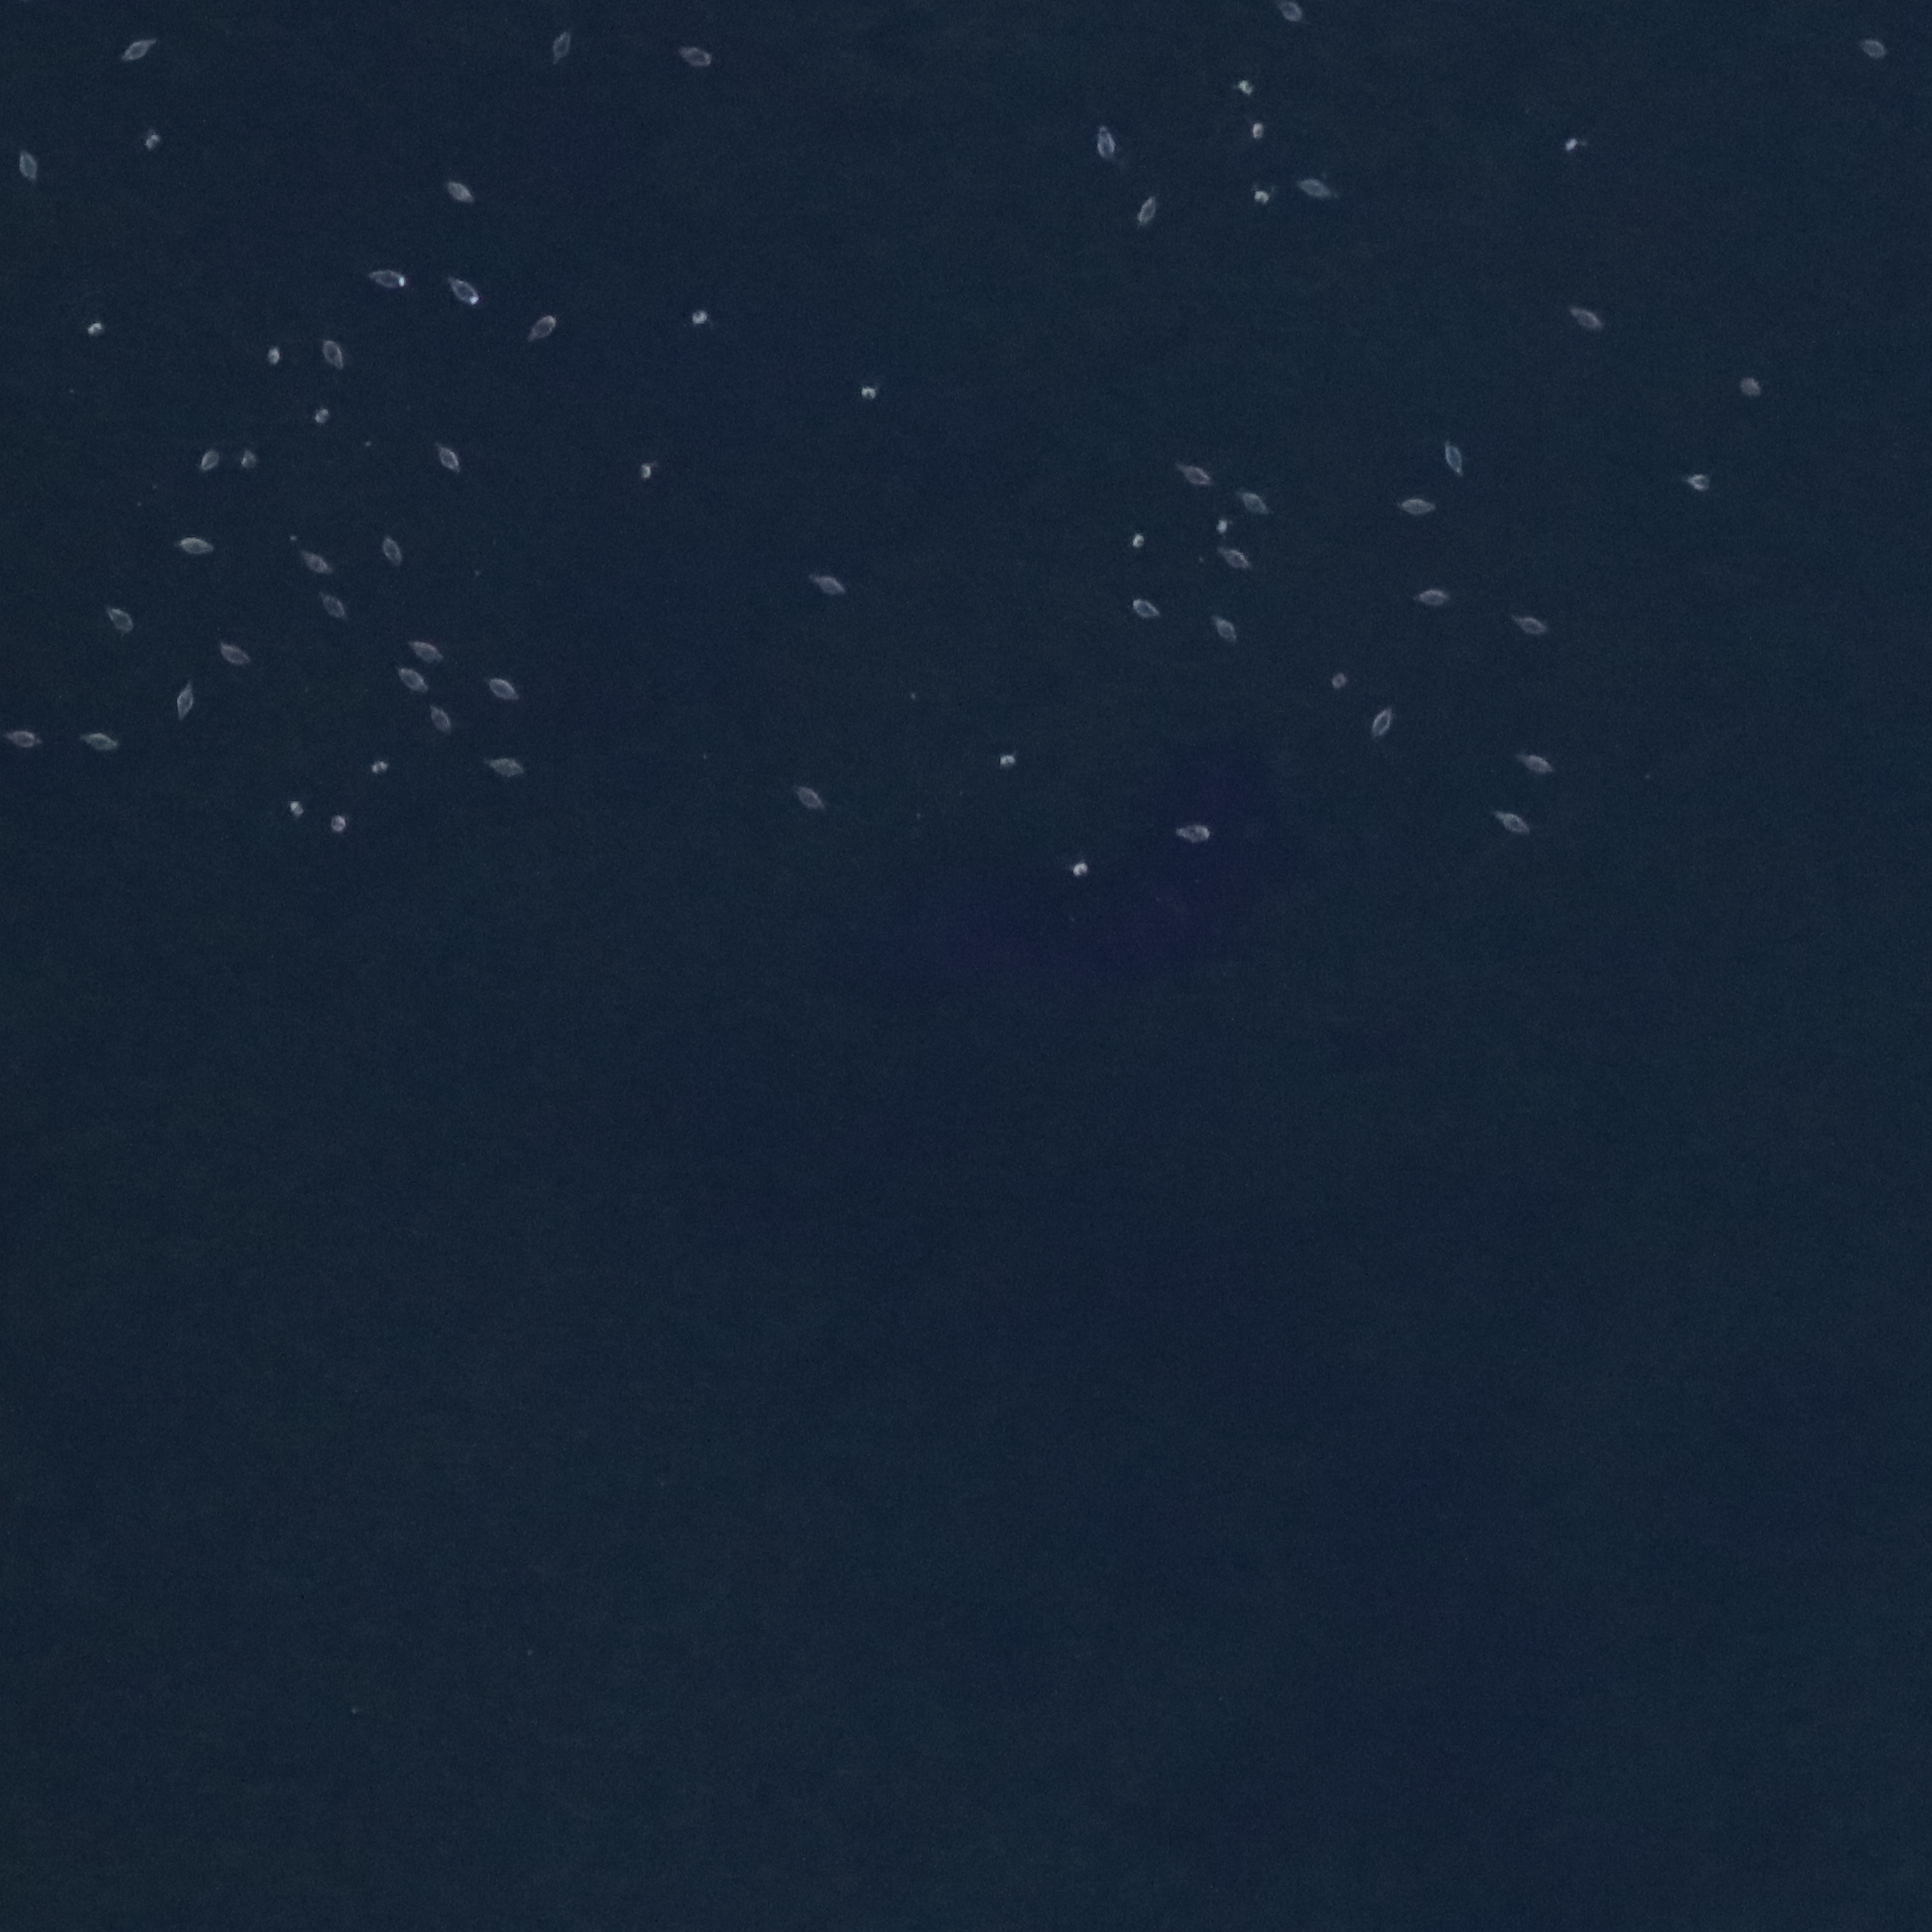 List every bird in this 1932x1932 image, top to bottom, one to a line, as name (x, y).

other bird (1293, 10)
other bird (559, 49)
other bird (1872, 49)
other bird (137, 50)
other bird (697, 57)
other bird (1241, 85)
other bird (1255, 133)
other bird (151, 138)
other bird (1103, 142)
other bird (1576, 145)
other bird (30, 166)
other bird (1317, 189)
other bird (462, 194)
other bird (1261, 198)
other bird (1146, 212)
emperor goose (387, 279)
emperor goose (463, 291)
other bird (701, 319)
other bird (1588, 319)
other bird (543, 325)
other bird (96, 331)
other bird (334, 355)
other bird (275, 358)
other bird (1747, 384)
other bird (869, 393)
other bird (322, 415)
other bird (1456, 458)
other bird (248, 459)
other bird (448, 459)
other bird (212, 460)
other bird (648, 472)
other bird (1194, 477)
other bird (1699, 482)
other bird (1257, 505)
other bird (1419, 507)
other bird (1219, 529)
other bird (1134, 540)
other bird (192, 546)
other bird (391, 550)
other bird (315, 559)
other bird (1234, 561)
other bird (829, 587)
other bird (1432, 597)
other bird (335, 605)
other bird (1146, 606)
other bird (123, 620)
other bird (1529, 625)
other bird (1224, 633)
other bird (235, 652)
other bird (425, 652)
other bird (413, 678)
other bird (1339, 681)
other bird (503, 688)
other bird (186, 700)
other bird (441, 720)
other bird (1379, 720)
other bird (24, 737)
other bird (103, 742)
other bird (1006, 757)
other bird (380, 767)
other bird (1536, 767)
other bird (507, 770)
other bird (809, 798)
other bird (298, 807)
other bird (1513, 820)
other bird (340, 823)
other bird (1194, 830)
other bird (1076, 871)